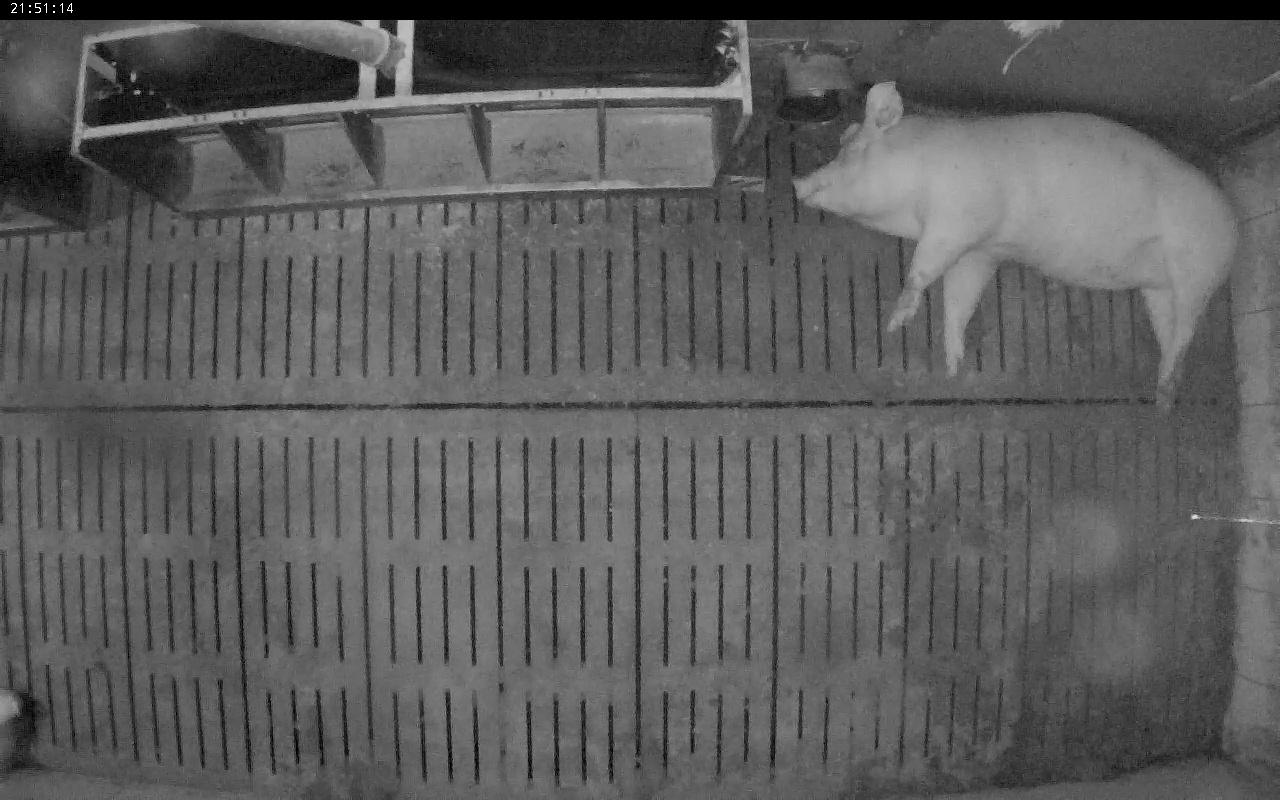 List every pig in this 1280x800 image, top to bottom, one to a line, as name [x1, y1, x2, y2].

pig [791, 79, 1242, 414]